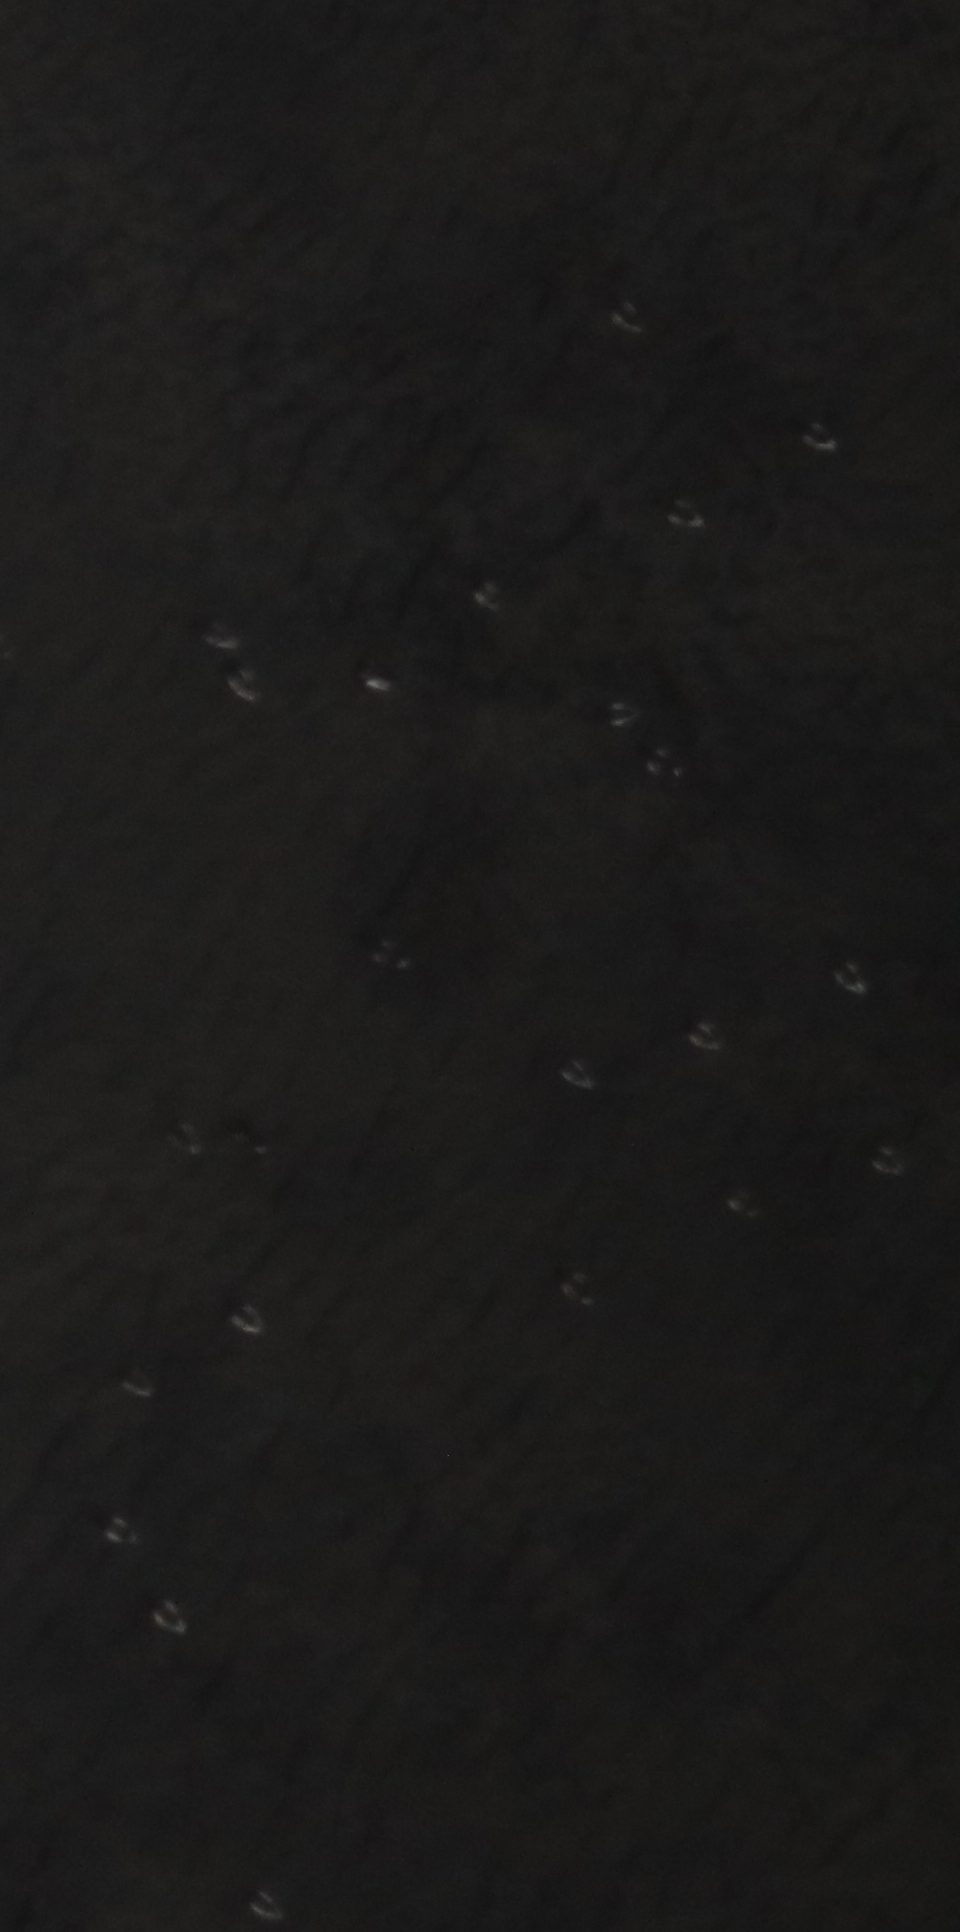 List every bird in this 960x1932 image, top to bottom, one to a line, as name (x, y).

brant (625, 321)
brant (820, 425)
brant (687, 503)
brant (493, 597)
brant (224, 636)
brant (3, 642)
brant (244, 679)
brant (380, 683)
brant (629, 709)
brant (658, 761)
brant (392, 954)
brant (848, 982)
brant (707, 1036)
brant (575, 1068)
brant (181, 1134)
brant (887, 1156)
brant (747, 1203)
brant (584, 1283)
brant (249, 1316)
brant (134, 1382)
brant (115, 1527)
brant (167, 1619)
brant (265, 1900)